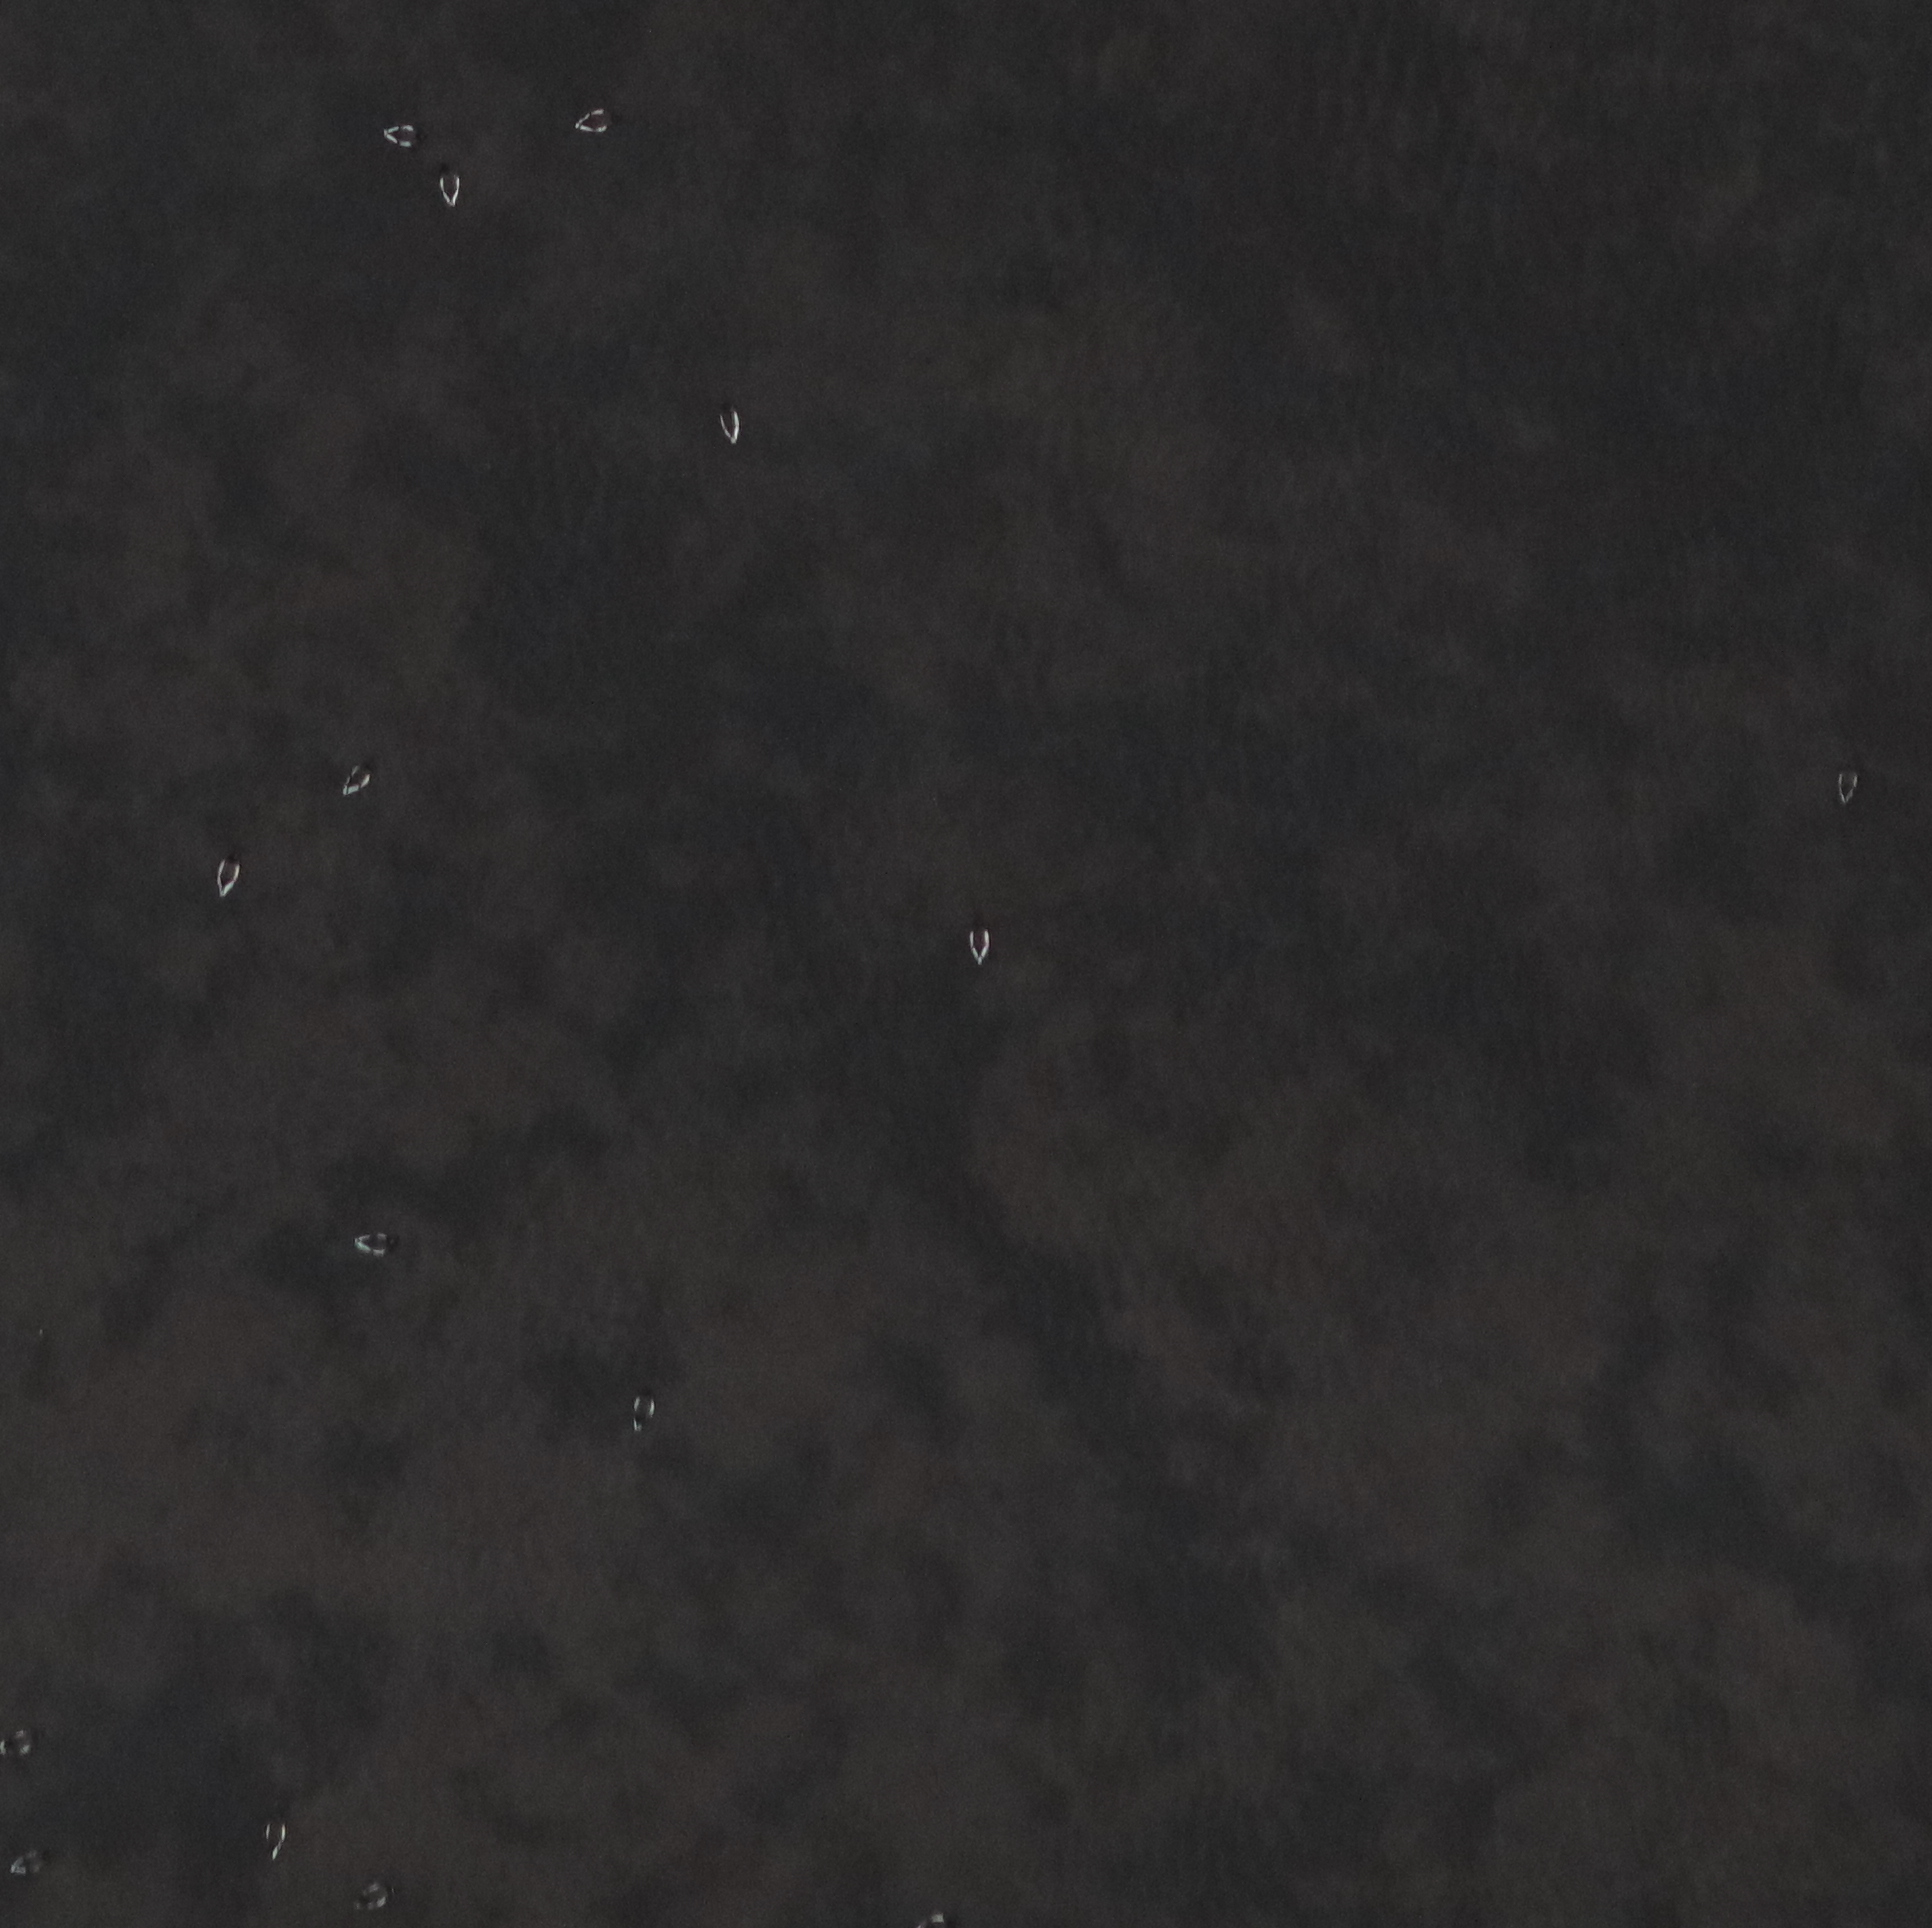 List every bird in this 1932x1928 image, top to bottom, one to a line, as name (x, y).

brant (594, 121)
brant (404, 137)
brant (448, 186)
brant (729, 424)
brant (359, 779)
brant (1849, 785)
brant (229, 875)
brant (979, 942)
brant (376, 1243)
brant (645, 1409)
brant (17, 1741)
brant (277, 1838)
brant (28, 1861)
brant (375, 1897)
brant (926, 1922)